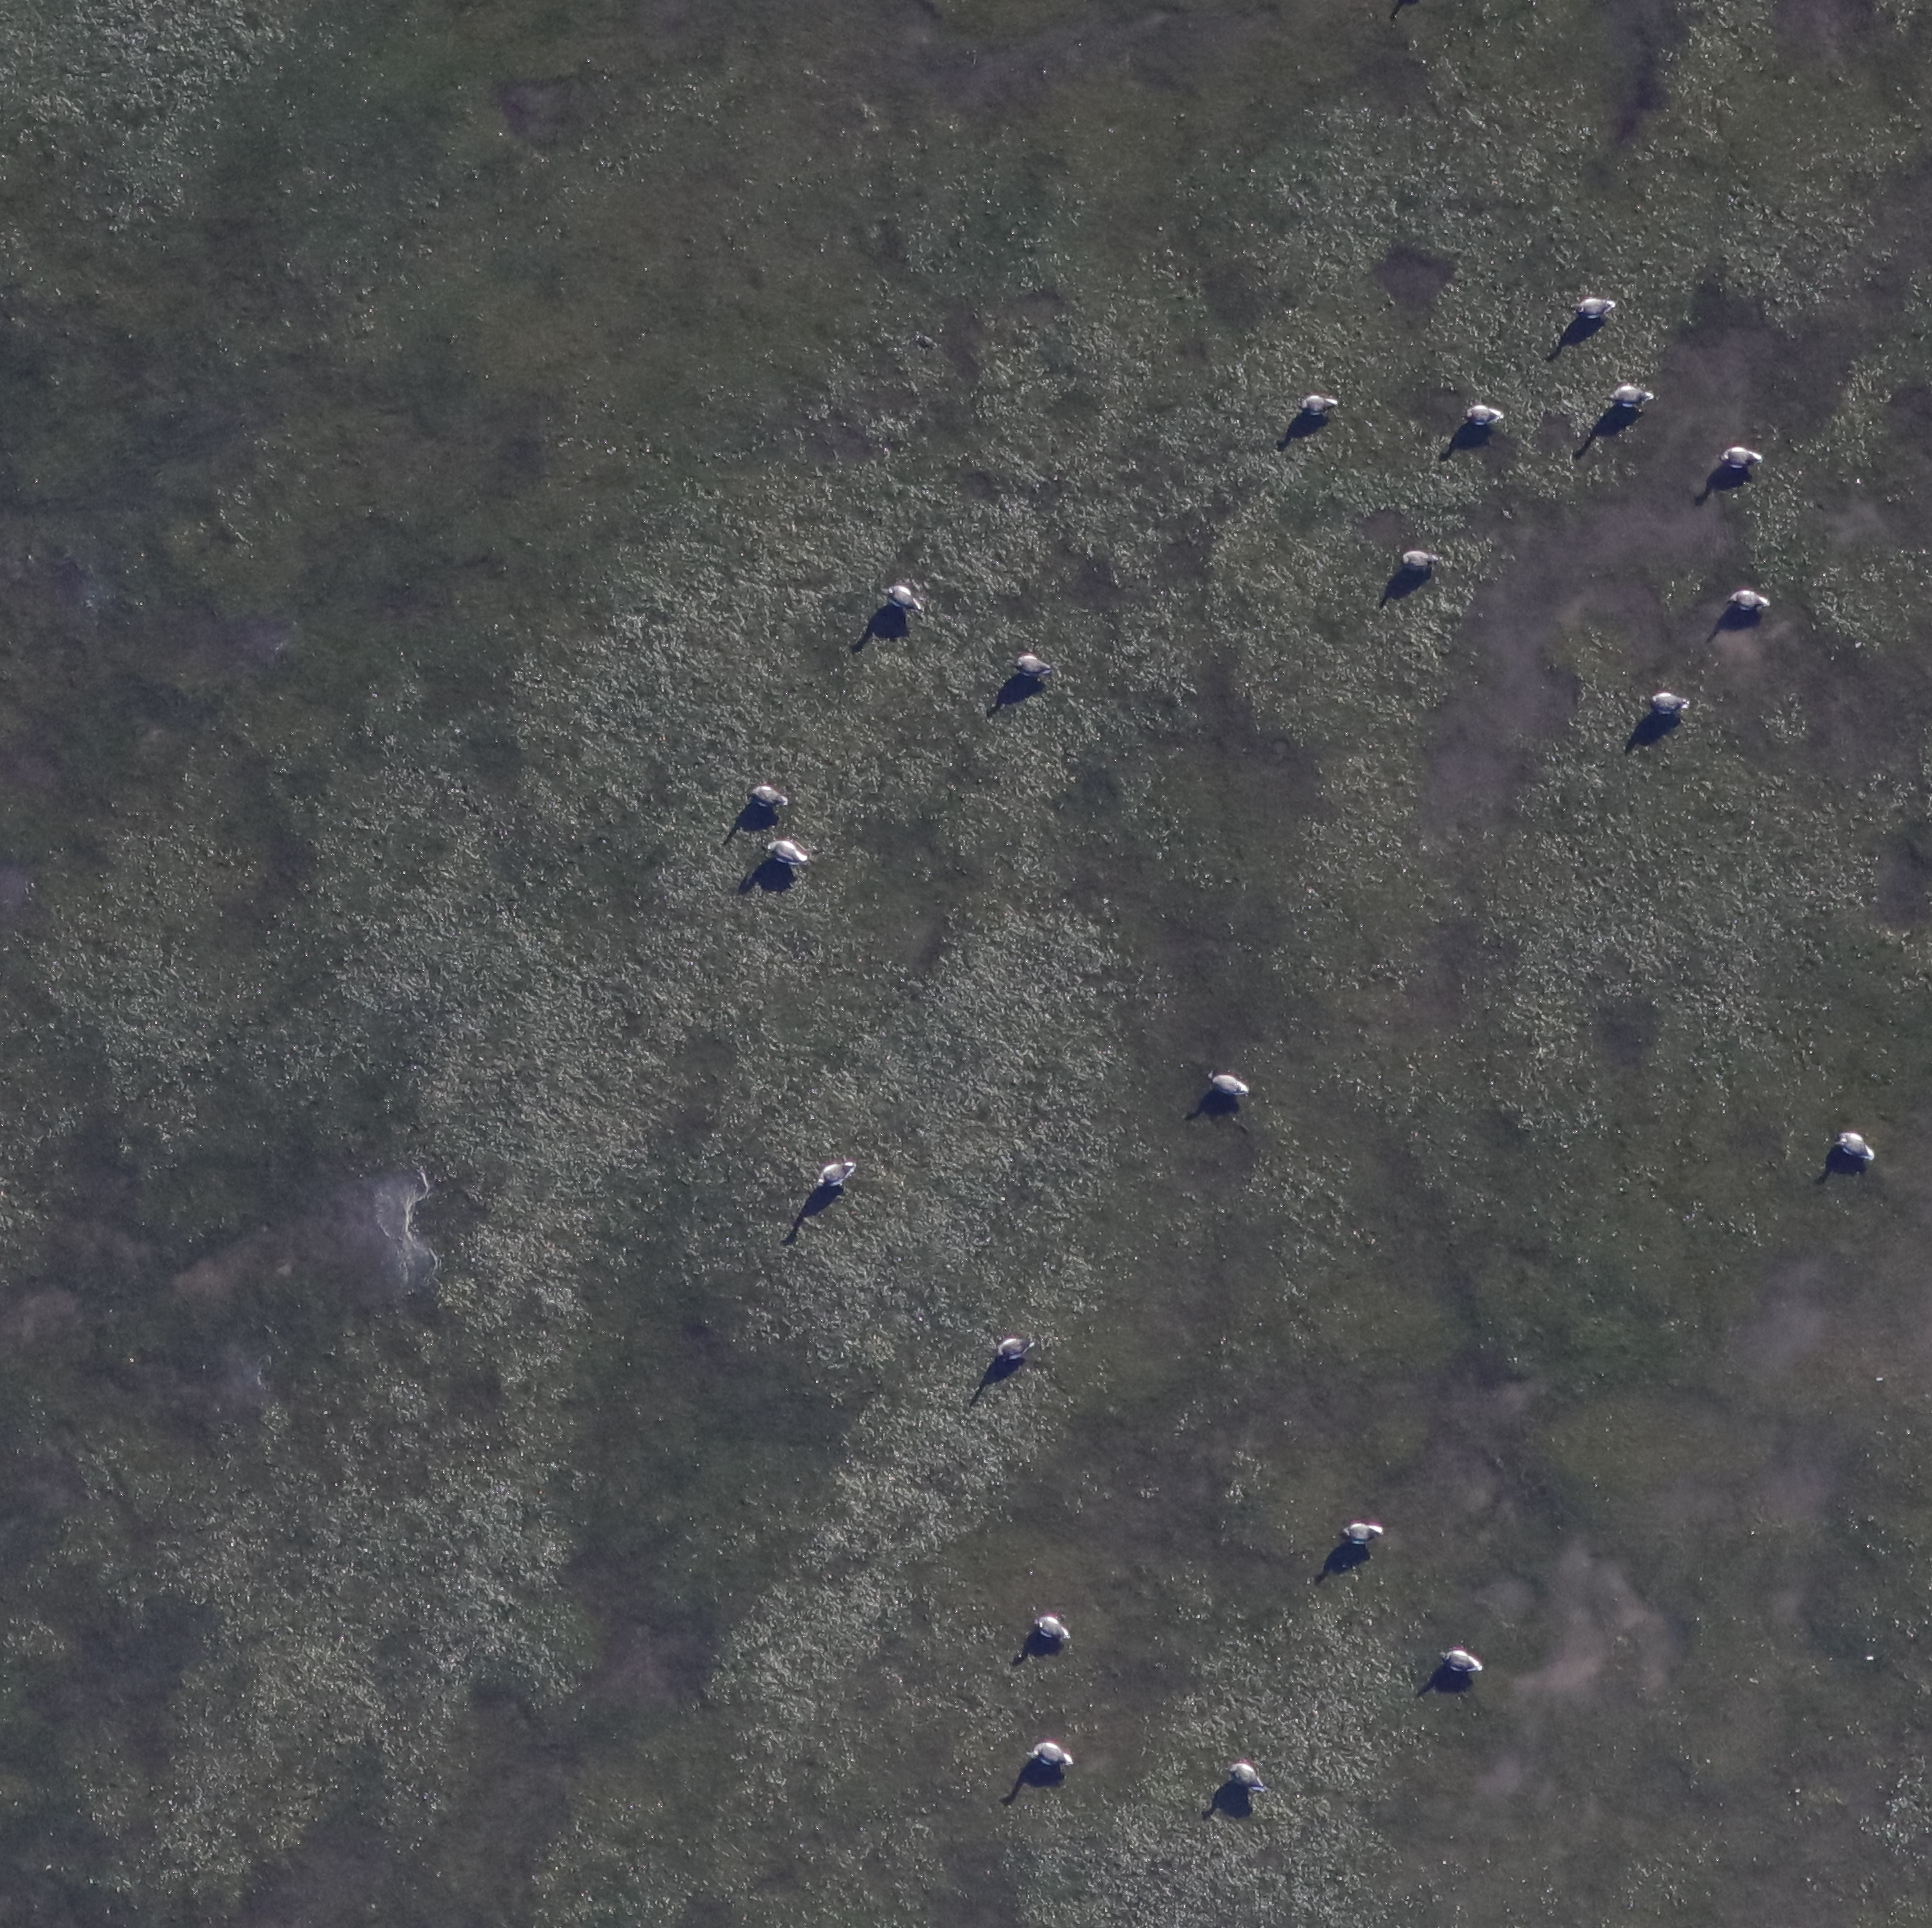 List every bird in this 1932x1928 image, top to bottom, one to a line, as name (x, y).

brant (1587, 308)
brant (1633, 396)
brant (1314, 404)
brant (1483, 414)
brant (1742, 458)
brant (1419, 555)
brant (899, 594)
brant (1750, 600)
brant (1031, 665)
brant (1668, 702)
brant (764, 797)
brant (792, 854)
brant (1229, 1088)
brant (1855, 1145)
brant (837, 1175)
brant (1016, 1346)
brant (1363, 1531)
brant (1050, 1627)
brant (1461, 1660)
brant (1051, 1755)
brant (1241, 1778)